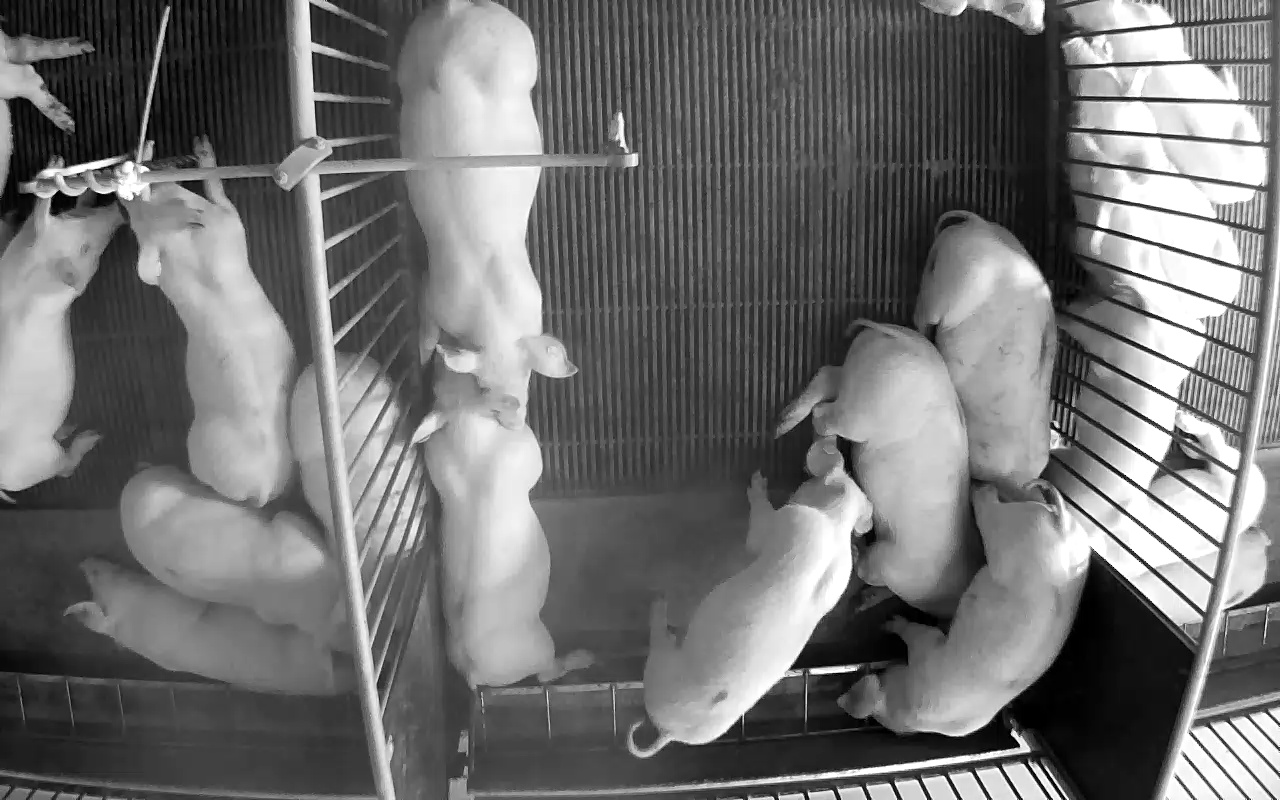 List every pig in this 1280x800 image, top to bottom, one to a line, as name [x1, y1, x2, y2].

pig [920, 0, 1047, 39]
pig [399, 1, 579, 429]
pig [1065, 2, 1265, 204]
pig [0, 29, 98, 196]
pig [1061, 35, 1244, 315]
pig [1068, 126, 1204, 379]
pig [115, 134, 300, 509]
pig [0, 152, 128, 504]
pig [912, 208, 1057, 503]
pig [1048, 280, 1178, 562]
pig [773, 315, 987, 618]
pig [407, 330, 595, 691]
pig [289, 349, 430, 633]
pig [1116, 411, 1268, 580]
pig [625, 432, 876, 760]
pig [119, 464, 396, 663]
pig [835, 477, 1094, 737]
pig [1130, 525, 1271, 621]
pig [61, 557, 357, 695]